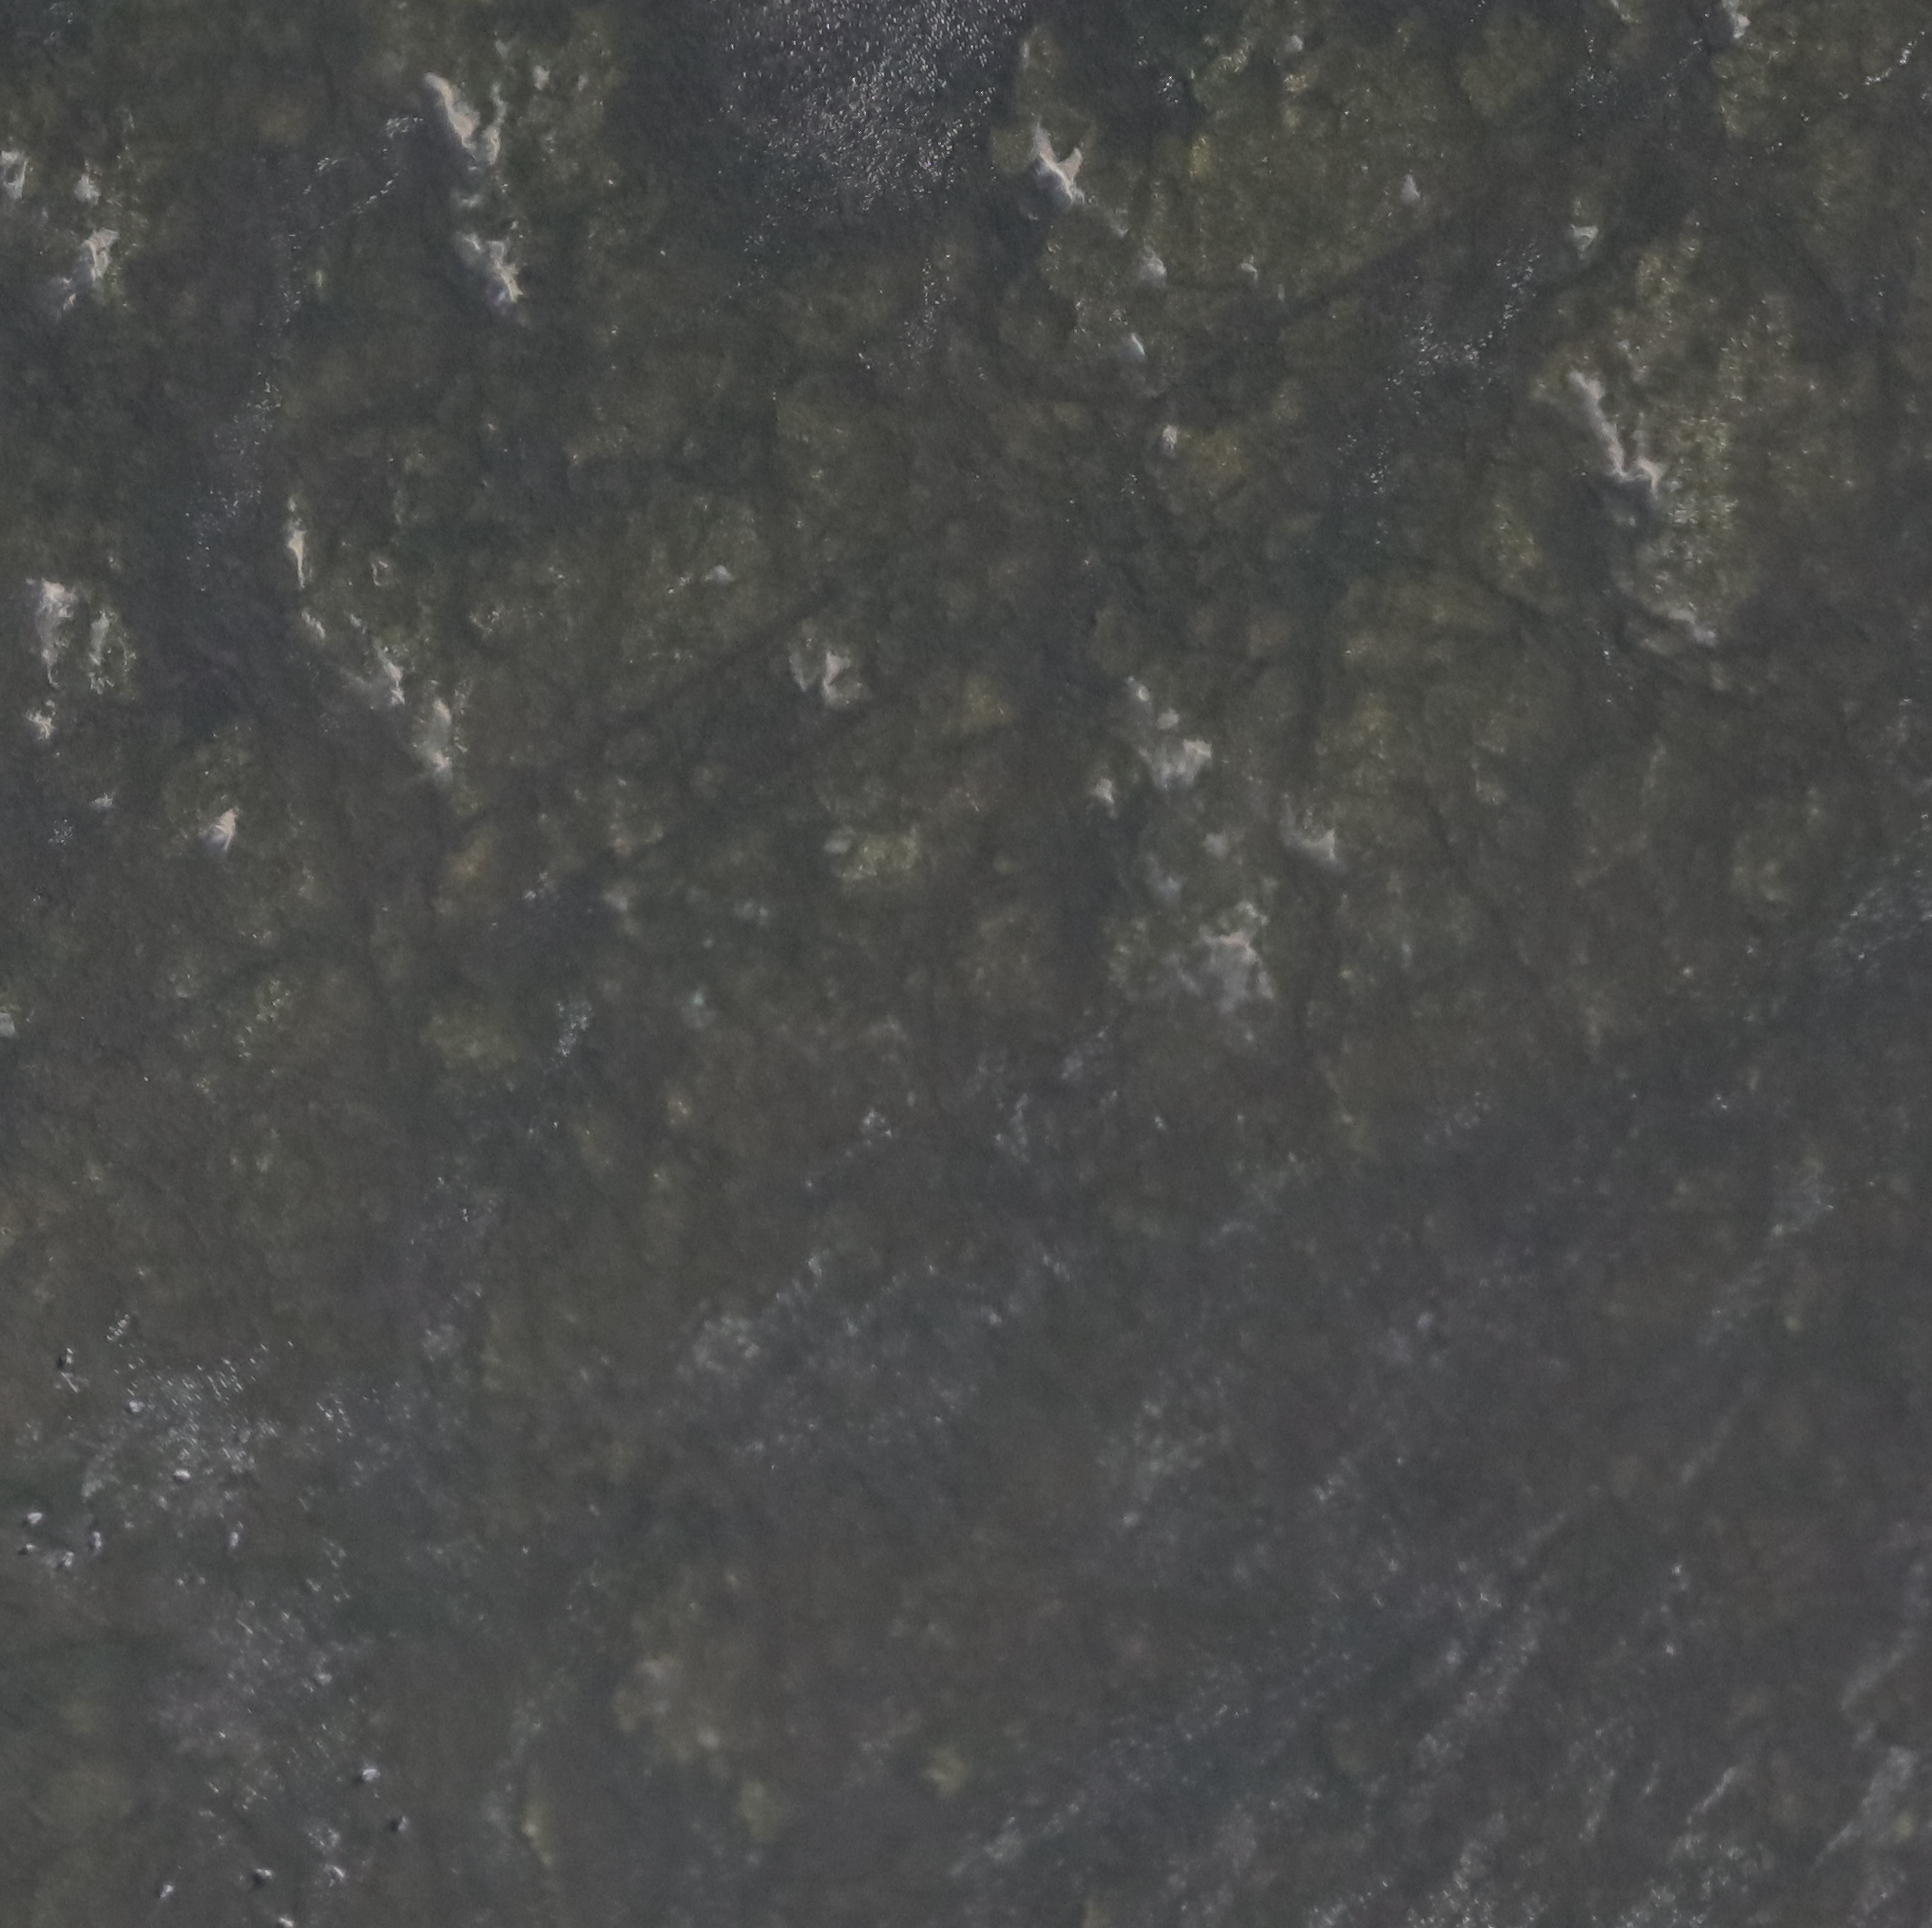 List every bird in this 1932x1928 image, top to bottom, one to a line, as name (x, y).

brant (69, 1354)
brant (137, 1407)
brant (187, 1473)
brant (28, 1522)
brant (234, 1535)
brant (98, 1547)
brant (29, 1556)
brant (71, 1561)
brant (367, 1771)
brant (393, 1819)
brant (337, 1870)
brant (267, 1874)
brant (168, 1884)
brant (286, 1918)